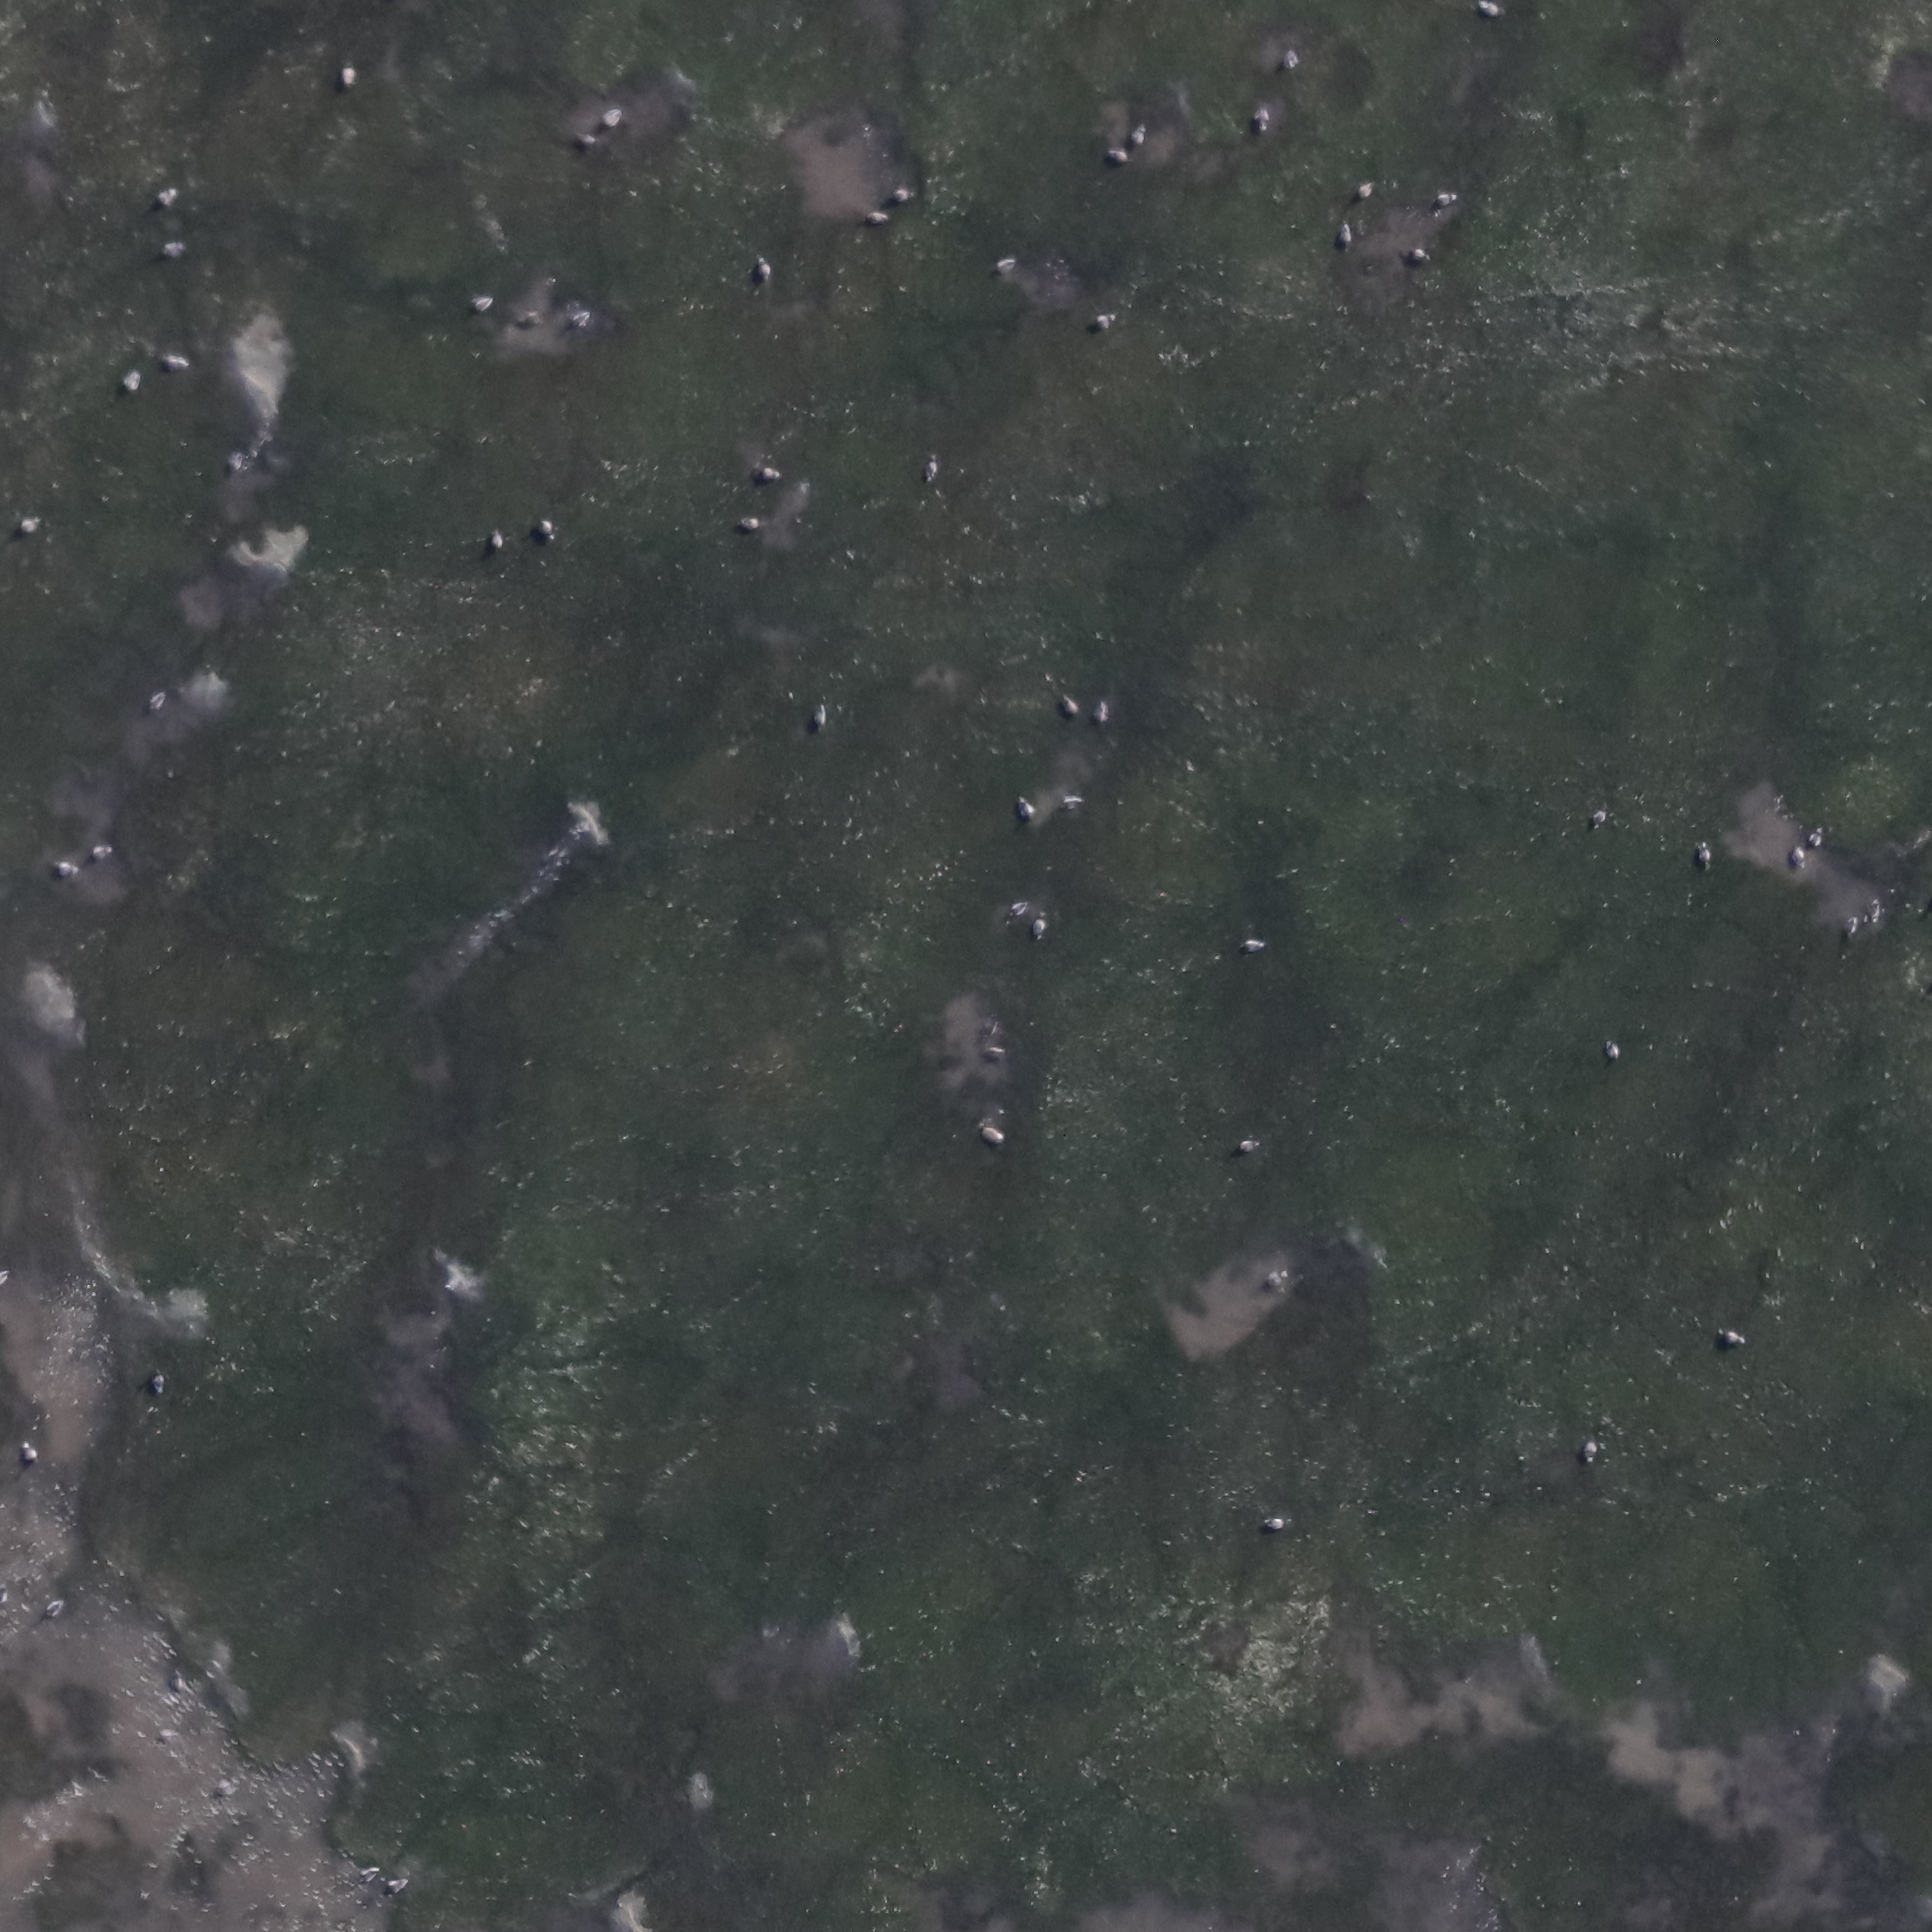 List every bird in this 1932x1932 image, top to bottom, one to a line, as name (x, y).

brant (1490, 8)
brant (1290, 65)
Canada goose (347, 79)
brant (1263, 117)
Canada goose (612, 119)
brant (1139, 135)
Canada goose (590, 141)
brant (1119, 156)
Canada goose (1365, 190)
brant (903, 195)
brant (168, 196)
brant (1446, 200)
Canada goose (878, 217)
Canada goose (1344, 236)
brant (173, 249)
brant (1418, 254)
brant (1005, 267)
brant (764, 270)
brant (482, 303)
Canada goose (534, 317)
brant (582, 318)
brant (1105, 321)
brant (177, 363)
brant (135, 381)
brant (236, 462)
brant (931, 469)
brant (768, 473)
brant (751, 523)
brant (30, 526)
brant (546, 529)
brant (497, 540)
brant (157, 703)
brant (1068, 705)
brant (1101, 712)
brant (819, 716)
brant (1072, 801)
brant (1025, 810)
brant (1599, 819)
brant (1815, 839)
brant (103, 853)
brant (1798, 855)
brant (1704, 856)
brant (67, 870)
brant (1017, 908)
brant (1873, 909)
brant (1853, 924)
brant (1040, 926)
brant (1252, 946)
Canada goose (992, 1025)
brant (1611, 1051)
Canada goose (994, 1052)
Canada goose (992, 1134)
brant (1249, 1146)
brant (1, 1278)
Canada goose (1281, 1279)
Canada goose (1272, 1283)
brant (1733, 1338)
brant (159, 1382)
brant (1592, 1452)
brant (29, 1454)
brant (1273, 1523)
brant (1, 1597)
brant (54, 1610)
brant (177, 1680)
brant (169, 1738)
brant (228, 1785)
brant (370, 1874)
brant (397, 1885)